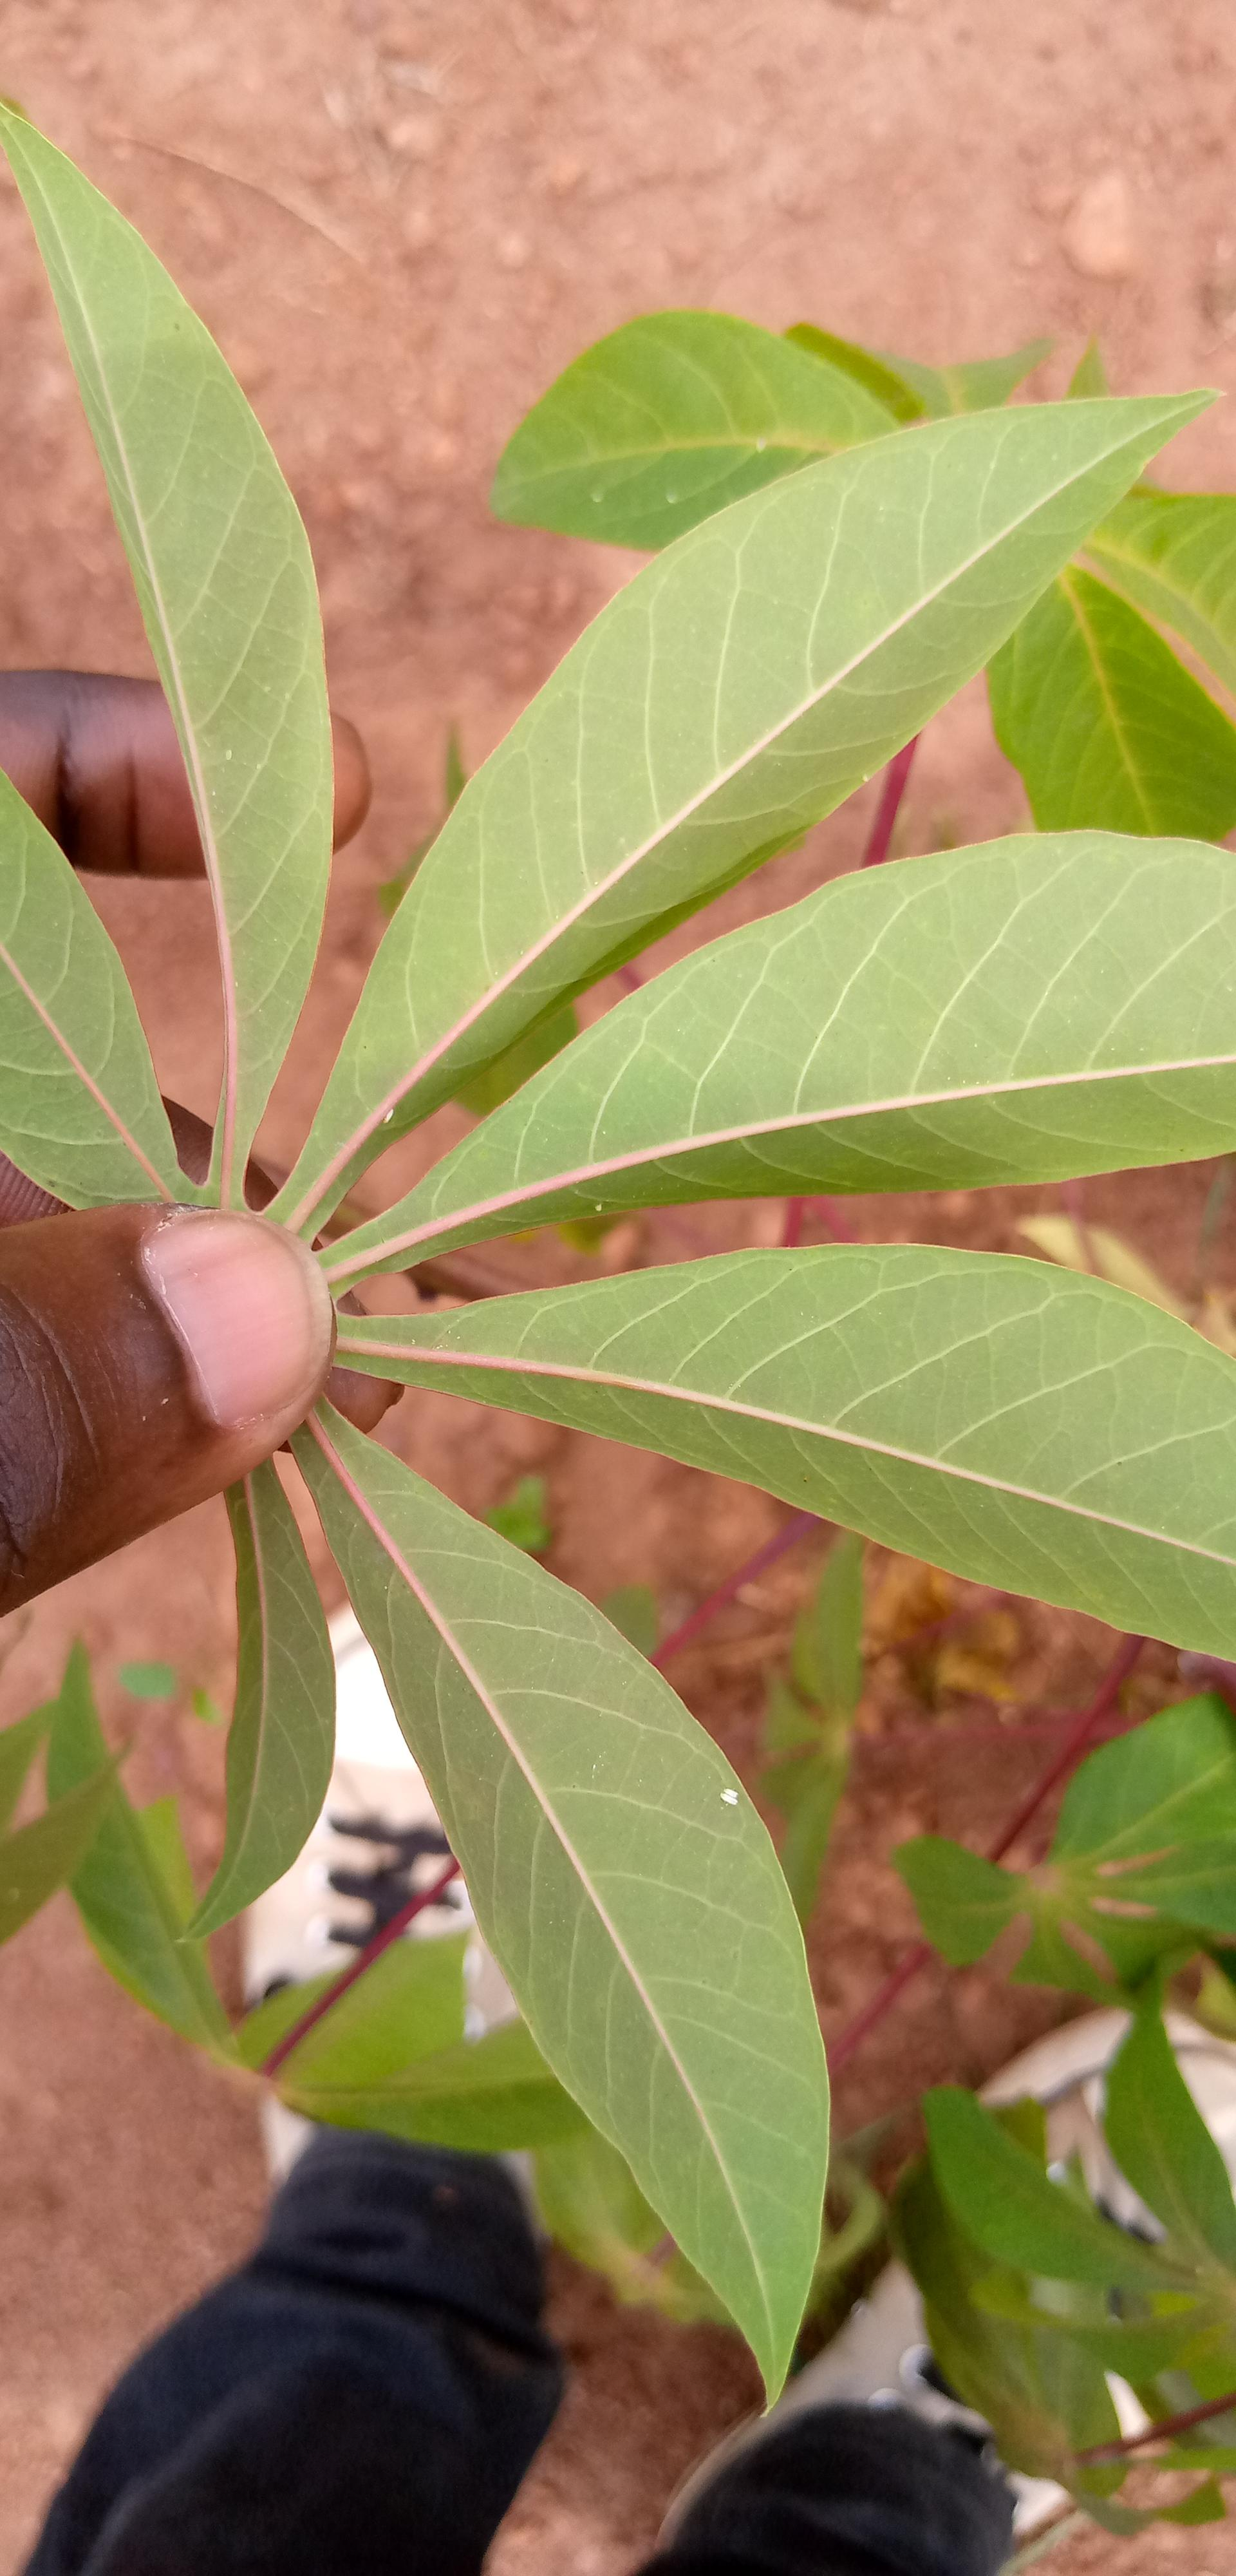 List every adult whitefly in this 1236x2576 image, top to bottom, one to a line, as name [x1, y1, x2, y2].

whitefly [381, 1107, 395, 1126]
whitefly [593, 1202, 604, 1214]
whitefly [721, 1786, 739, 1799]
whitefly [718, 1792, 738, 1808]